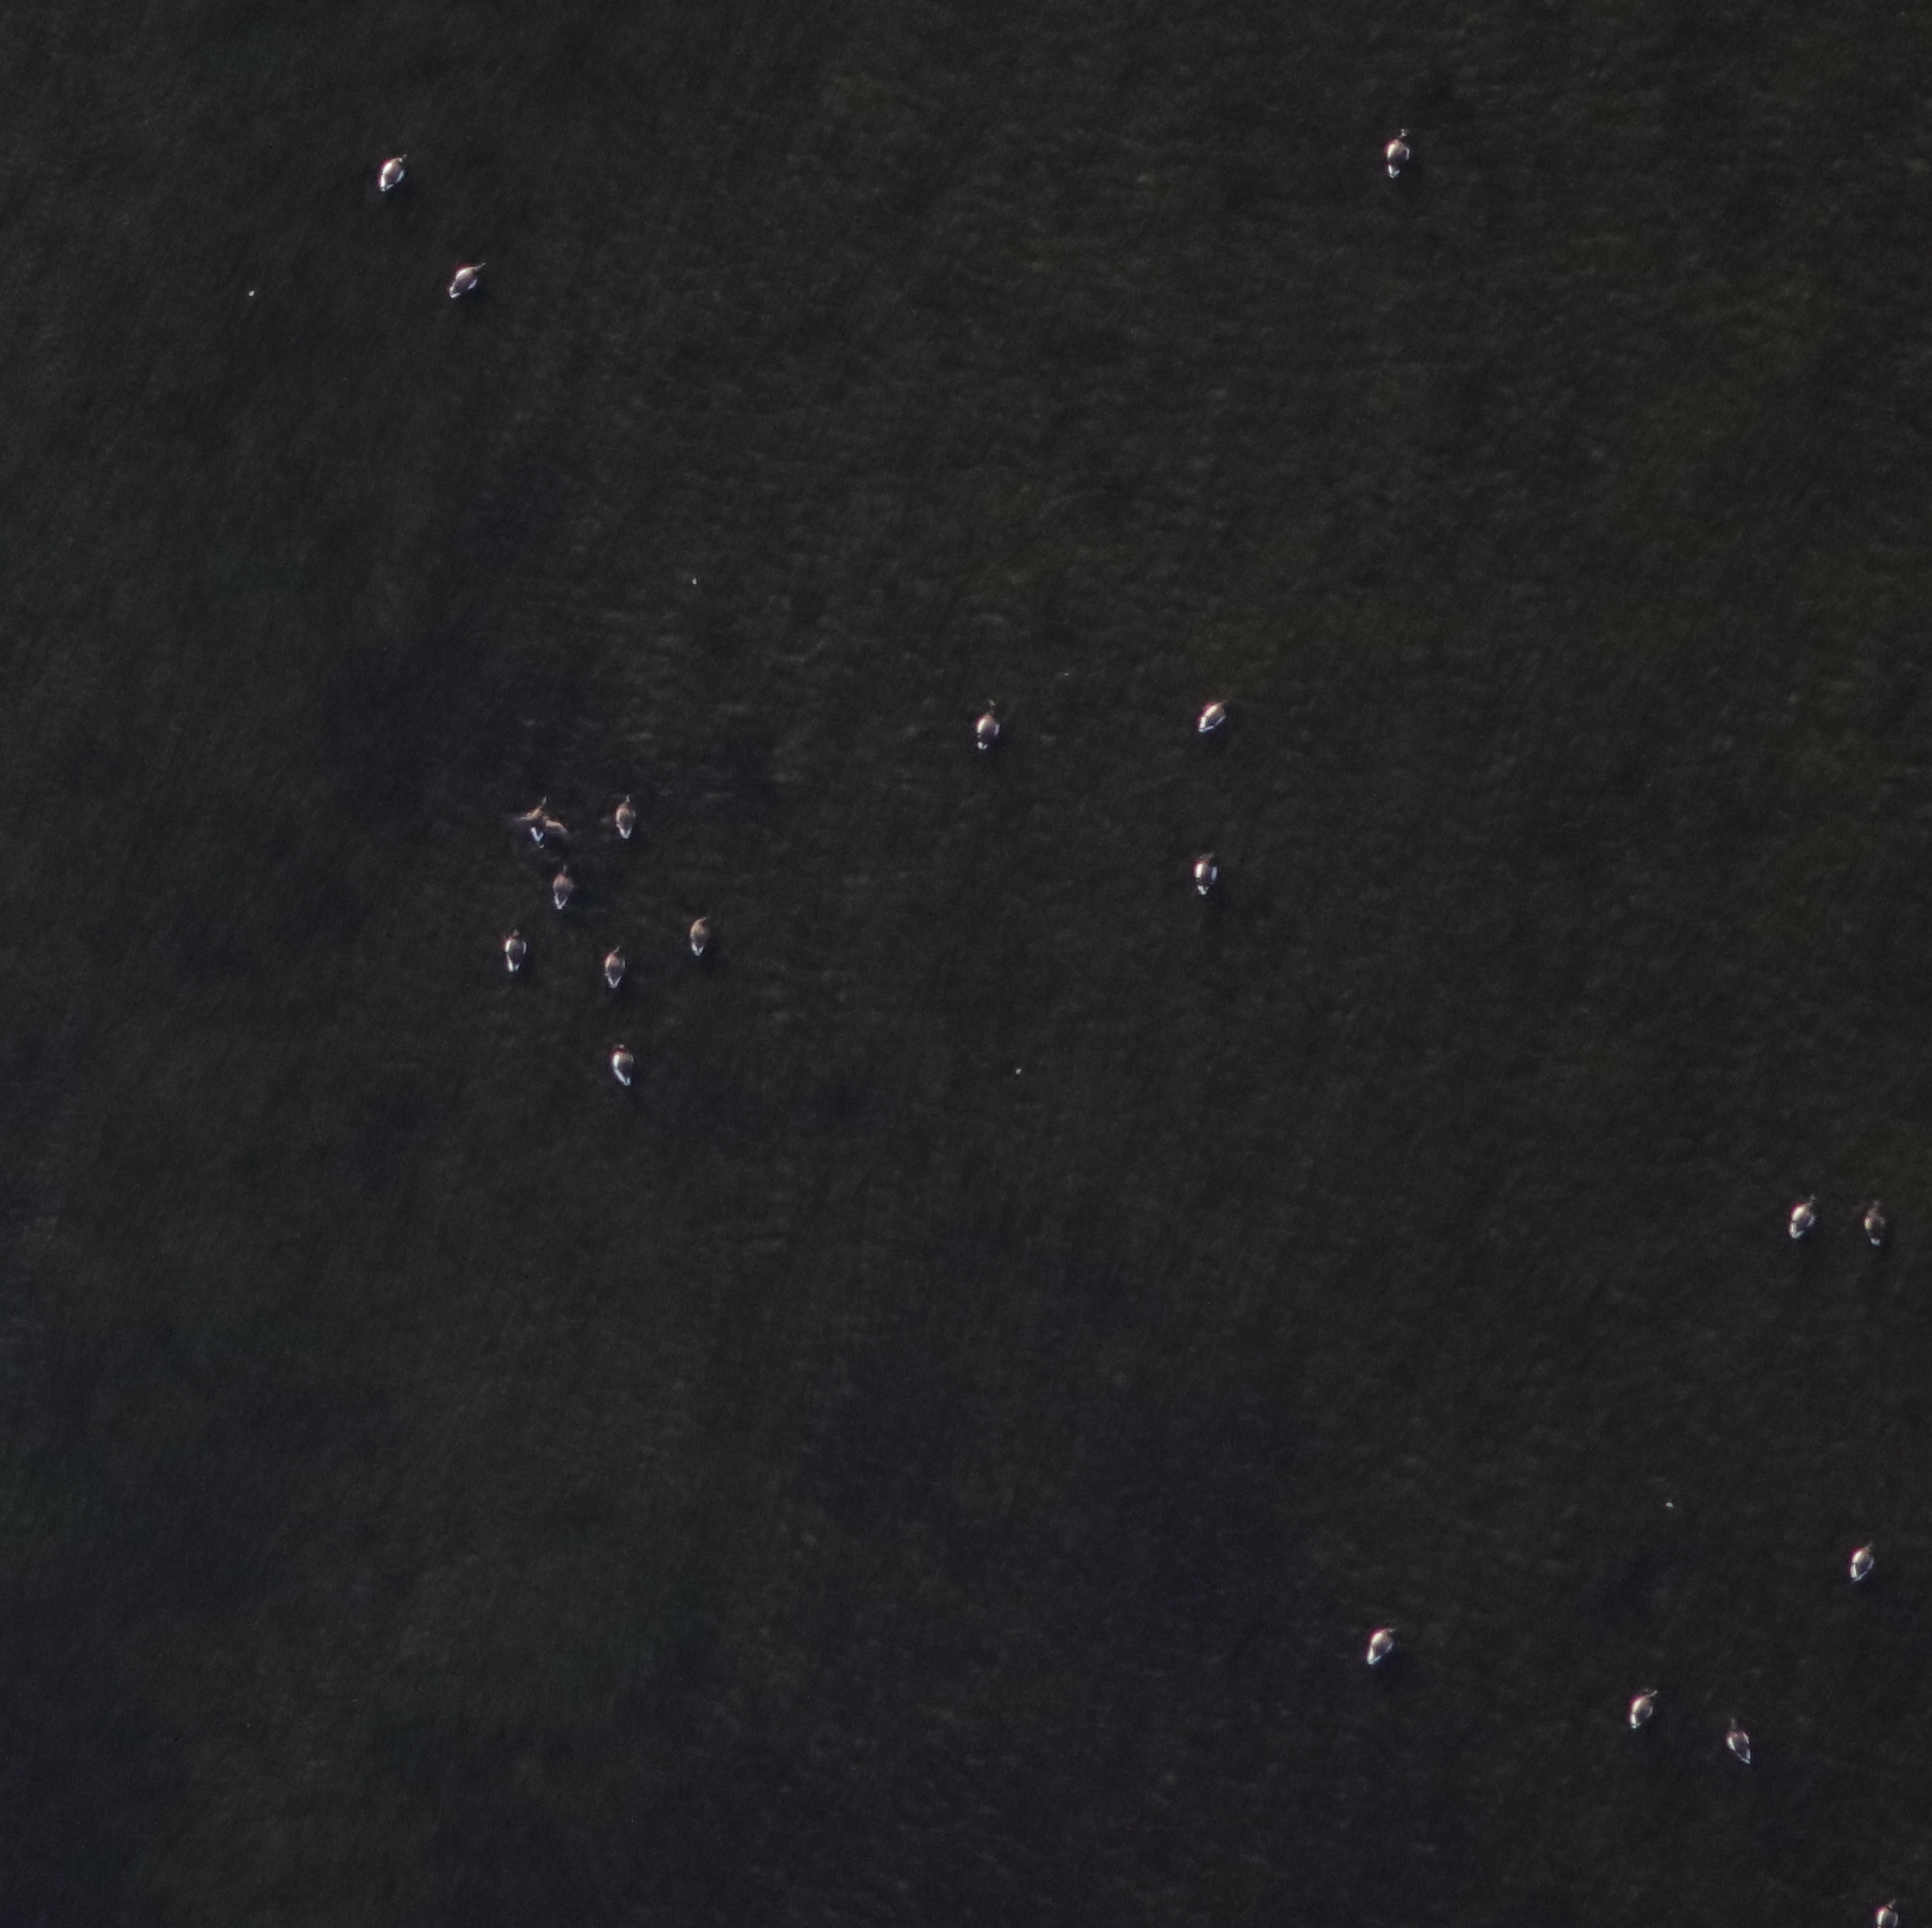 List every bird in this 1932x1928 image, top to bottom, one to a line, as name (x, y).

brant (1398, 153)
brant (391, 172)
brant (465, 280)
brant (1212, 716)
brant (986, 728)
brant (623, 814)
brant (542, 822)
brant (1205, 873)
brant (563, 886)
brant (698, 933)
brant (515, 950)
brant (614, 966)
brant (623, 1061)
brant (1802, 1217)
brant (1874, 1223)
brant (1861, 1562)
brant (1381, 1644)
brant (1643, 1707)
brant (1738, 1740)
brant (1889, 1917)